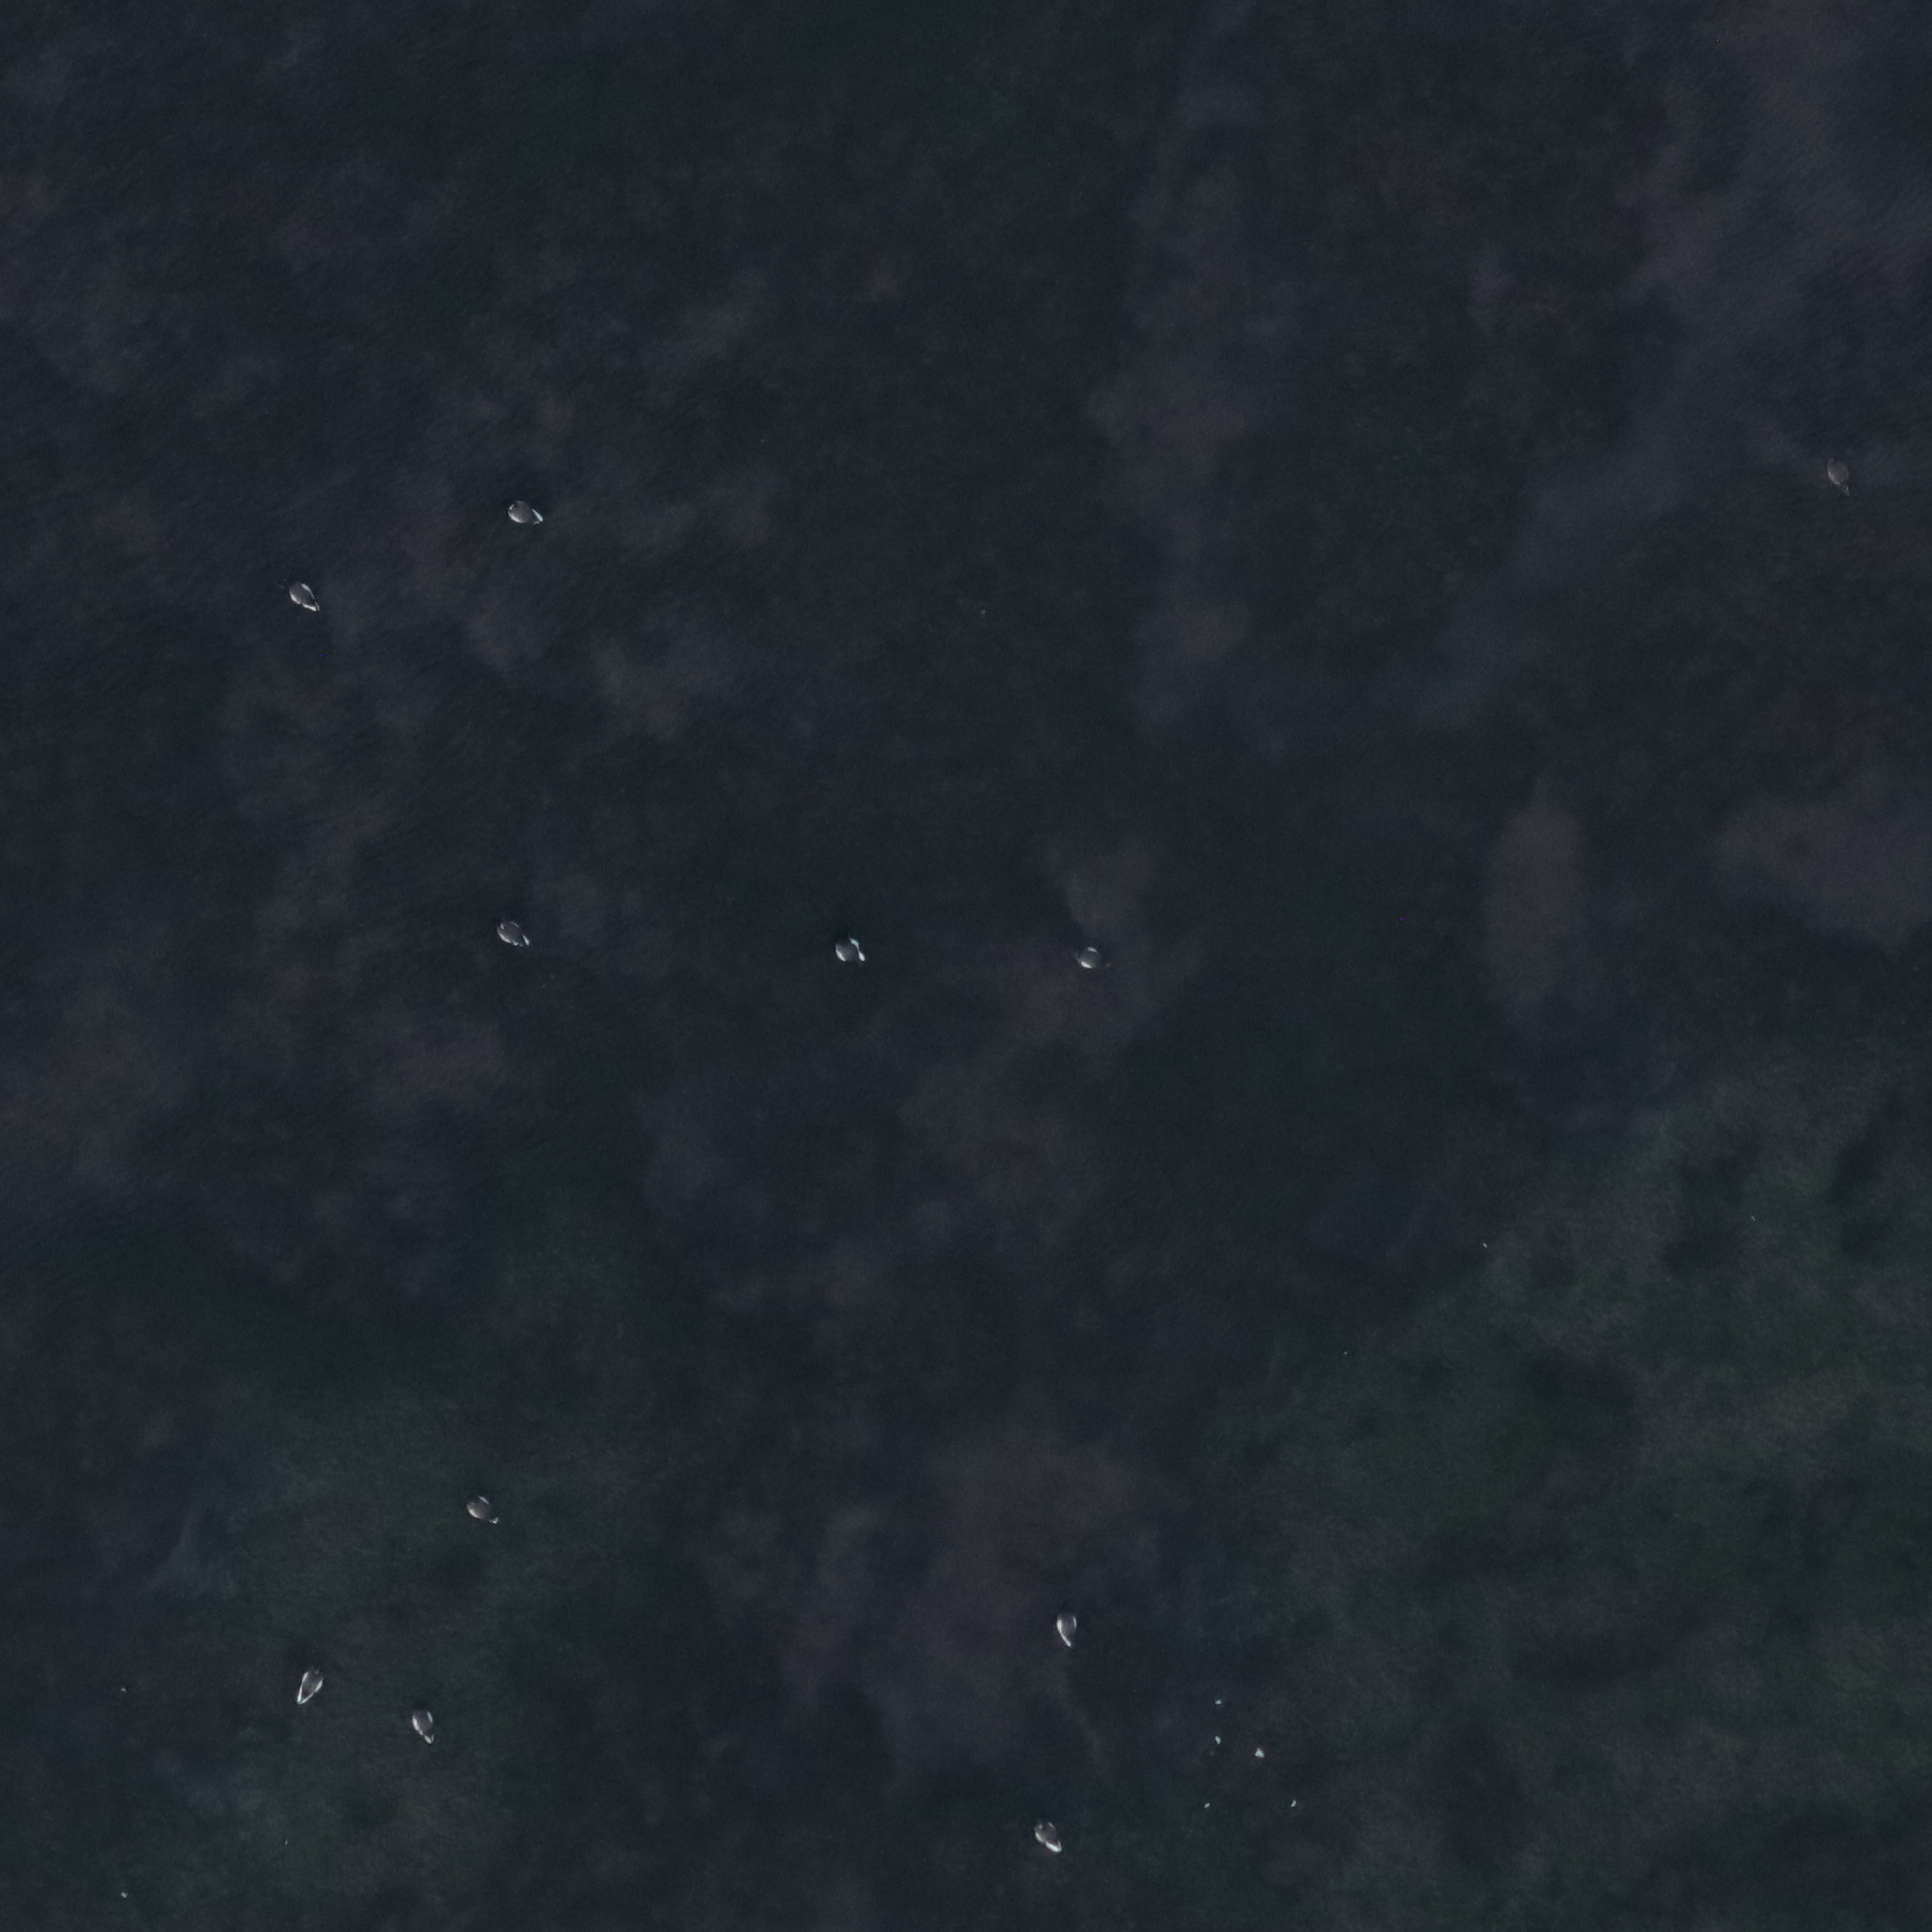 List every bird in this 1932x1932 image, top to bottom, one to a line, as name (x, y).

brant (1839, 472)
brant (522, 512)
brant (303, 597)
brant (512, 933)
brant (850, 952)
brant (1089, 957)
brant (481, 1509)
brant (1068, 1626)
brant (310, 1684)
brant (424, 1723)
brant (1049, 1834)